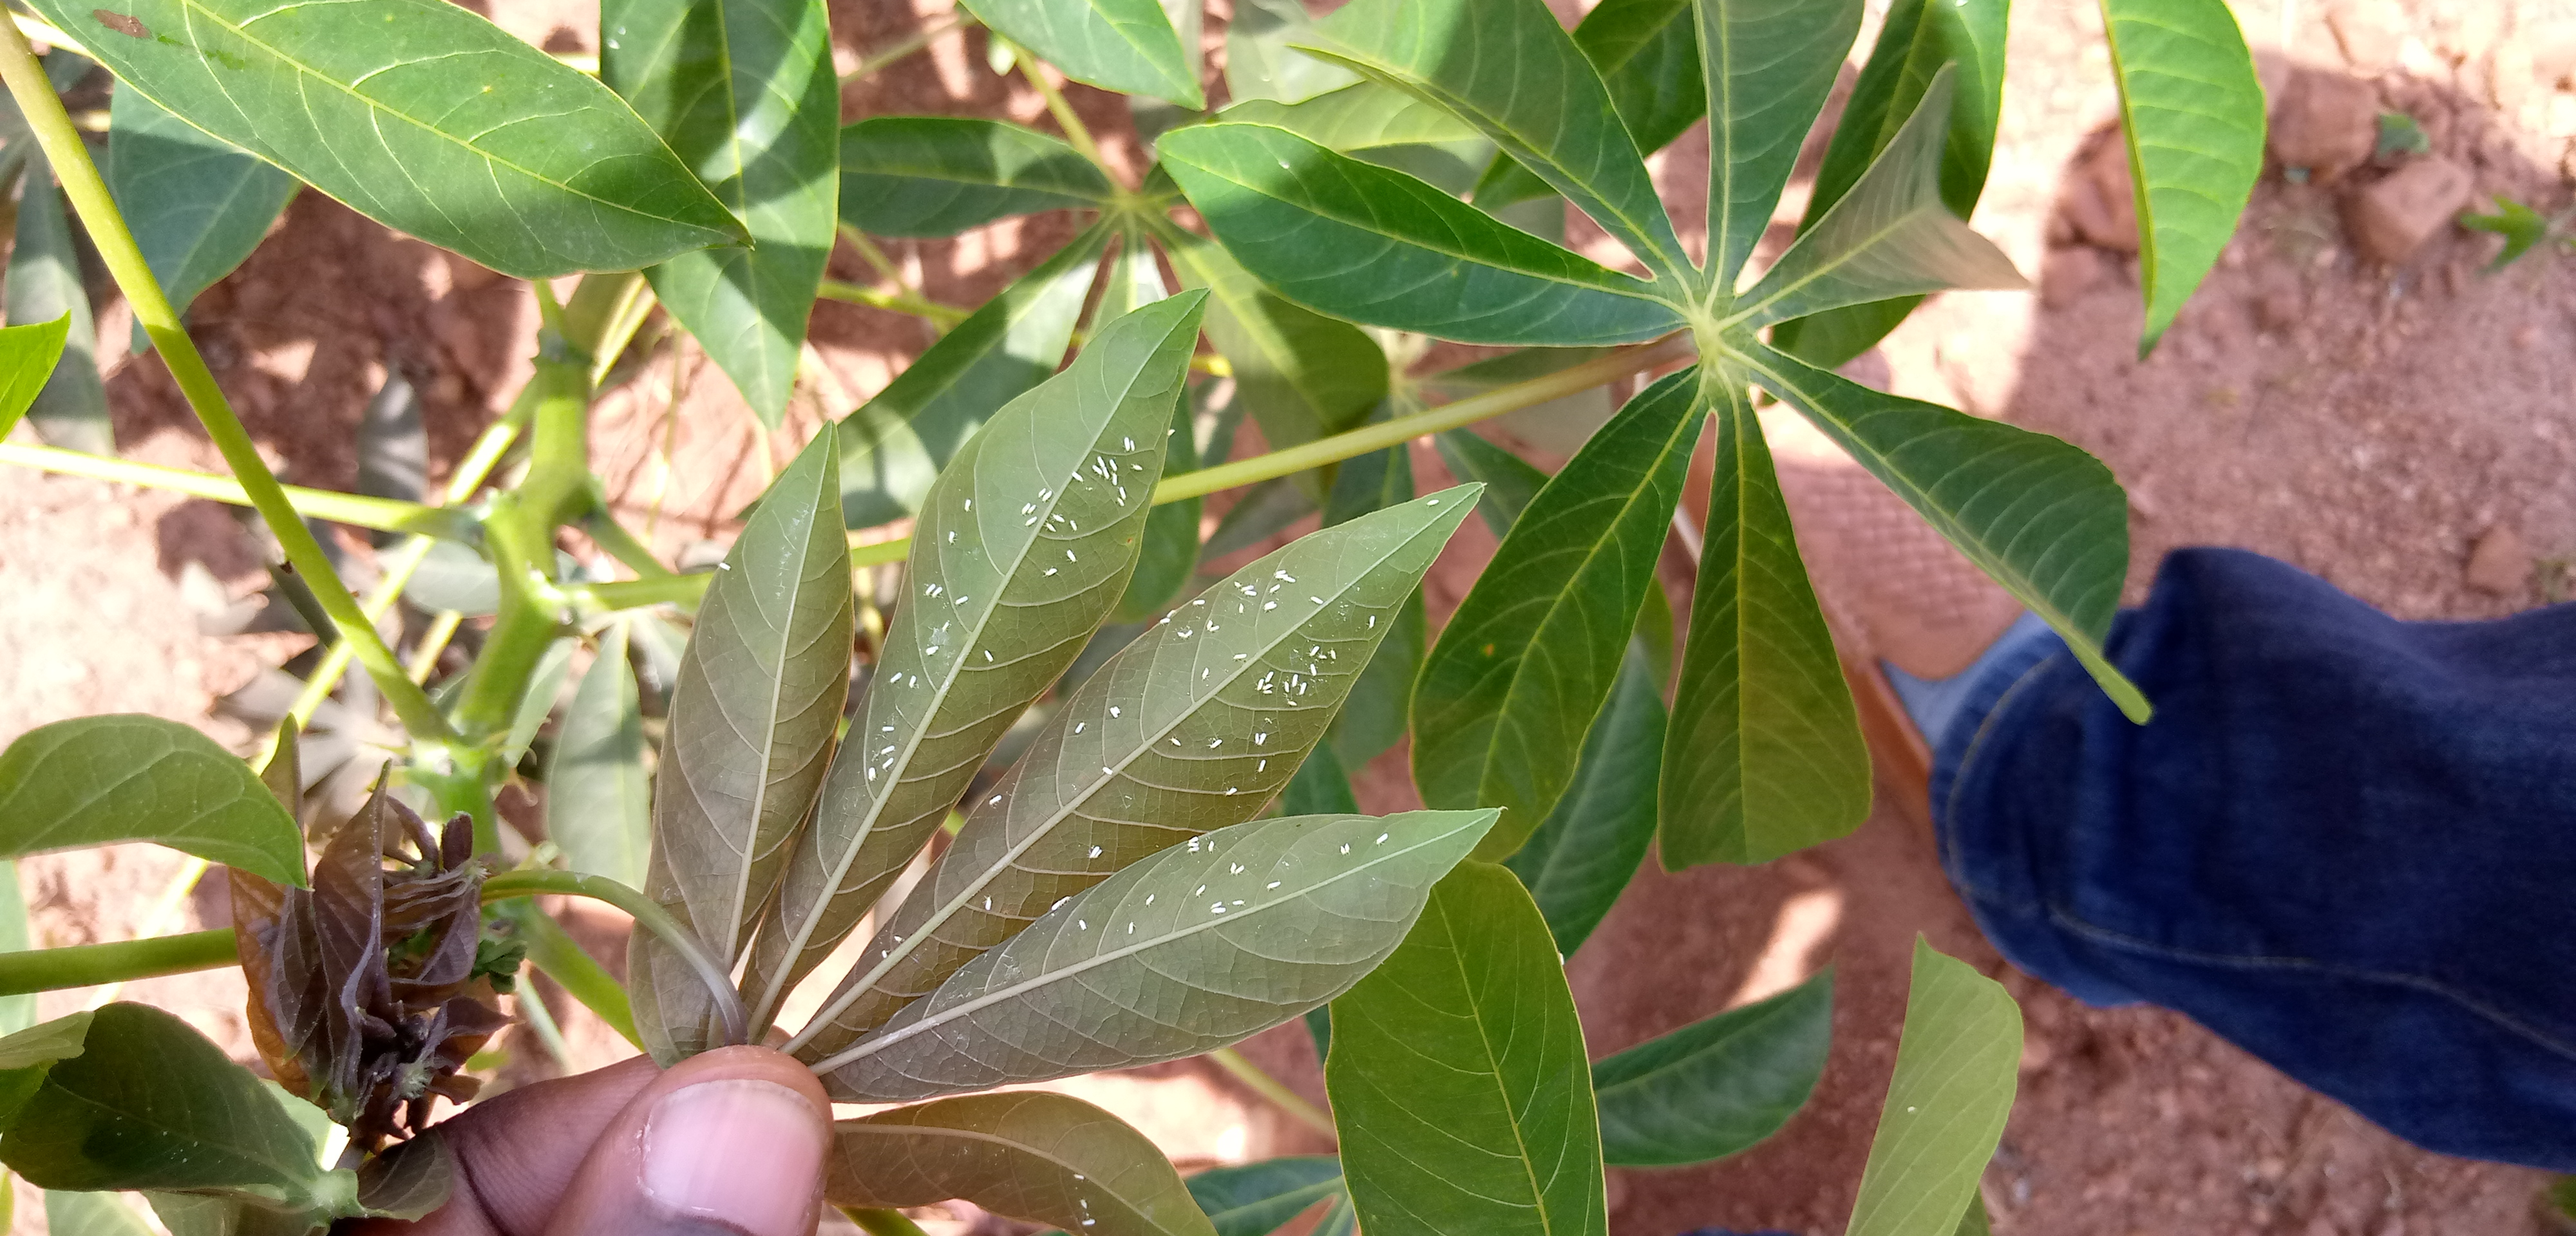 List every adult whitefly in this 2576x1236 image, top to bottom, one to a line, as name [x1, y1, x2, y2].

whitefly [1167, 427, 1179, 438]
whitefly [1122, 435, 1131, 453]
whitefly [1129, 438, 1137, 454]
whitefly [1096, 455, 1108, 467]
whitefly [1108, 458, 1119, 472]
whitefly [1130, 462, 1144, 473]
whitefly [1090, 464, 1102, 476]
whitefly [1102, 466, 1110, 481]
whitefly [1070, 471, 1085, 484]
whitefly [1110, 472, 1118, 485]
whitefly [1118, 485, 1128, 500]
whitefly [1037, 486, 1047, 500]
whitefly [1042, 489, 1054, 503]
whitefly [961, 495, 973, 514]
whitefly [1426, 496, 1441, 508]
whitefly [1115, 497, 1127, 510]
whitefly [1021, 500, 1031, 516]
whitefly [1027, 503, 1038, 516]
whitefly [1051, 512, 1066, 524]
whitefly [1024, 515, 1039, 529]
whitefly [1068, 518, 1083, 534]
whitefly [1043, 521, 1057, 533]
whitefly [945, 528, 958, 547]
whitefly [1063, 547, 1079, 565]
whitefly [717, 561, 735, 574]
whitefly [1041, 565, 1062, 579]
whitefly [1275, 567, 1287, 576]
whitefly [1273, 573, 1288, 581]
whitefly [1284, 573, 1298, 585]
whitefly [1233, 579, 1243, 590]
whitefly [923, 581, 937, 597]
whitefly [1267, 582, 1282, 595]
whitefly [1239, 584, 1257, 593]
whitefly [932, 585, 944, 599]
whitefly [1242, 588, 1258, 598]
whitefly [954, 594, 970, 607]
whitefly [1306, 594, 1326, 606]
whitefly [1190, 598, 1207, 609]
whitefly [1263, 599, 1276, 608]
whitefly [1236, 601, 1245, 617]
whitefly [1264, 601, 1280, 615]
whitefly [1164, 607, 1177, 619]
whitefly [1363, 612, 1377, 632]
whitefly [1158, 617, 1172, 628]
whitefly [1206, 617, 1215, 631]
whitefly [942, 619, 951, 633]
whitefly [1209, 624, 1222, 634]
whitefly [1185, 628, 1194, 641]
whitefly [1175, 631, 1185, 640]
whitefly [923, 644, 942, 657]
whitefly [1308, 644, 1321, 657]
whitefly [1328, 646, 1338, 662]
whitefly [983, 648, 994, 665]
whitefly [1231, 651, 1249, 663]
whitefly [1316, 652, 1328, 660]
whitefly [1308, 661, 1318, 678]
whitefly [1199, 665, 1211, 683]
whitefly [1265, 669, 1274, 684]
whitefly [889, 671, 905, 686]
whitefly [1291, 671, 1300, 688]
whitefly [905, 673, 918, 689]
whitefly [1256, 676, 1265, 691]
whitefly [1283, 679, 1292, 693]
whitefly [1297, 681, 1308, 695]
whitefly [1262, 682, 1274, 691]
whitefly [1262, 689, 1275, 695]
whitefly [1285, 698, 1298, 708]
whitefly [1113, 704, 1124, 716]
whitefly [1109, 705, 1119, 720]
whitefly [1072, 718, 1088, 736]
whitefly [879, 723, 897, 734]
whitefly [1254, 730, 1259, 745]
whitefly [1258, 732, 1268, 745]
whitefly [1168, 735, 1182, 748]
whitefly [1206, 738, 1225, 751]
whitefly [880, 744, 896, 758]
whitefly [882, 755, 896, 771]
whitefly [1255, 757, 1269, 774]
whitefly [1100, 763, 1117, 780]
whitefly [866, 765, 878, 783]
whitefly [871, 766, 881, 781]
whitefly [1224, 784, 1240, 797]
whitefly [987, 793, 1006, 807]
whitefly [1375, 831, 1391, 847]
whitefly [1188, 834, 1199, 843]
whitefly [1206, 838, 1217, 854]
whitefly [1344, 841, 1351, 855]
whitefly [1186, 842, 1200, 847]
whitefly [1087, 844, 1101, 861]
whitefly [1339, 844, 1346, 856]
whitefly [1186, 847, 1201, 854]
whitefly [1094, 848, 1103, 860]
whitefly [1229, 859, 1237, 875]
whitefly [1236, 864, 1245, 876]
whitefly [1265, 879, 1283, 892]
whitefly [1191, 882, 1209, 898]
whitefly [1144, 892, 1157, 907]
whitefly [983, 894, 996, 913]
whitefly [1061, 894, 1073, 905]
whitefly [1231, 897, 1247, 907]
whitefly [1050, 899, 1062, 912]
whitefly [1211, 900, 1224, 908]
whitefly [1209, 906, 1228, 916]
whitefly [1077, 917, 1090, 932]
whitefly [1126, 920, 1137, 936]
whitefly [892, 933, 906, 944]
whitefly [880, 948, 889, 962]
whitefly [1073, 1172, 1086, 1181]
whitefly [1078, 1195, 1092, 1210]
whitefly [1080, 1215, 1097, 1226]